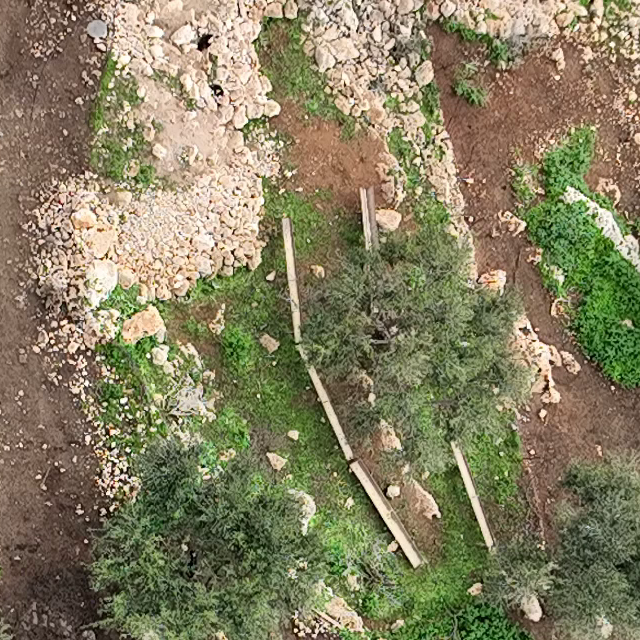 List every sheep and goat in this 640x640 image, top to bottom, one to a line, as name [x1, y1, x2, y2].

sheep [516, 592, 542, 622]